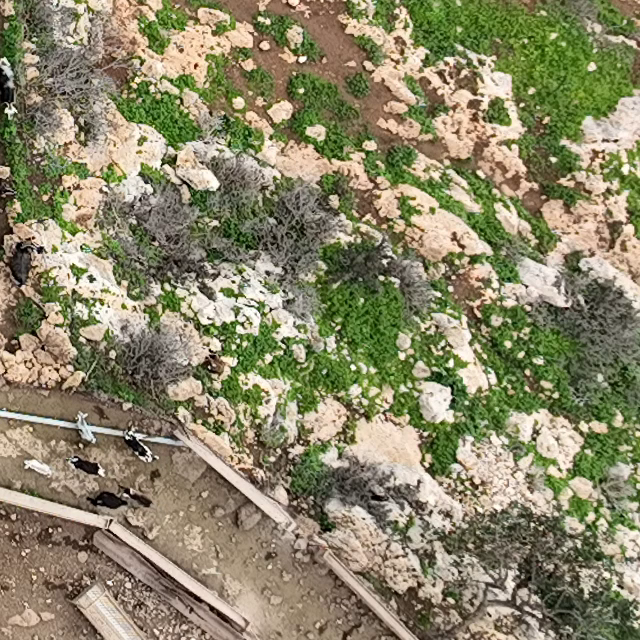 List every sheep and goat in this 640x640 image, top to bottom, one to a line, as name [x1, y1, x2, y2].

goat [0, 60, 18, 119]
goat [0, 185, 16, 201]
goat [10, 241, 32, 288]
goat [75, 410, 97, 443]
goat [123, 423, 158, 463]
goat [65, 455, 105, 478]
goat [23, 458, 51, 477]
goat [118, 484, 152, 507]
goat [85, 489, 128, 509]